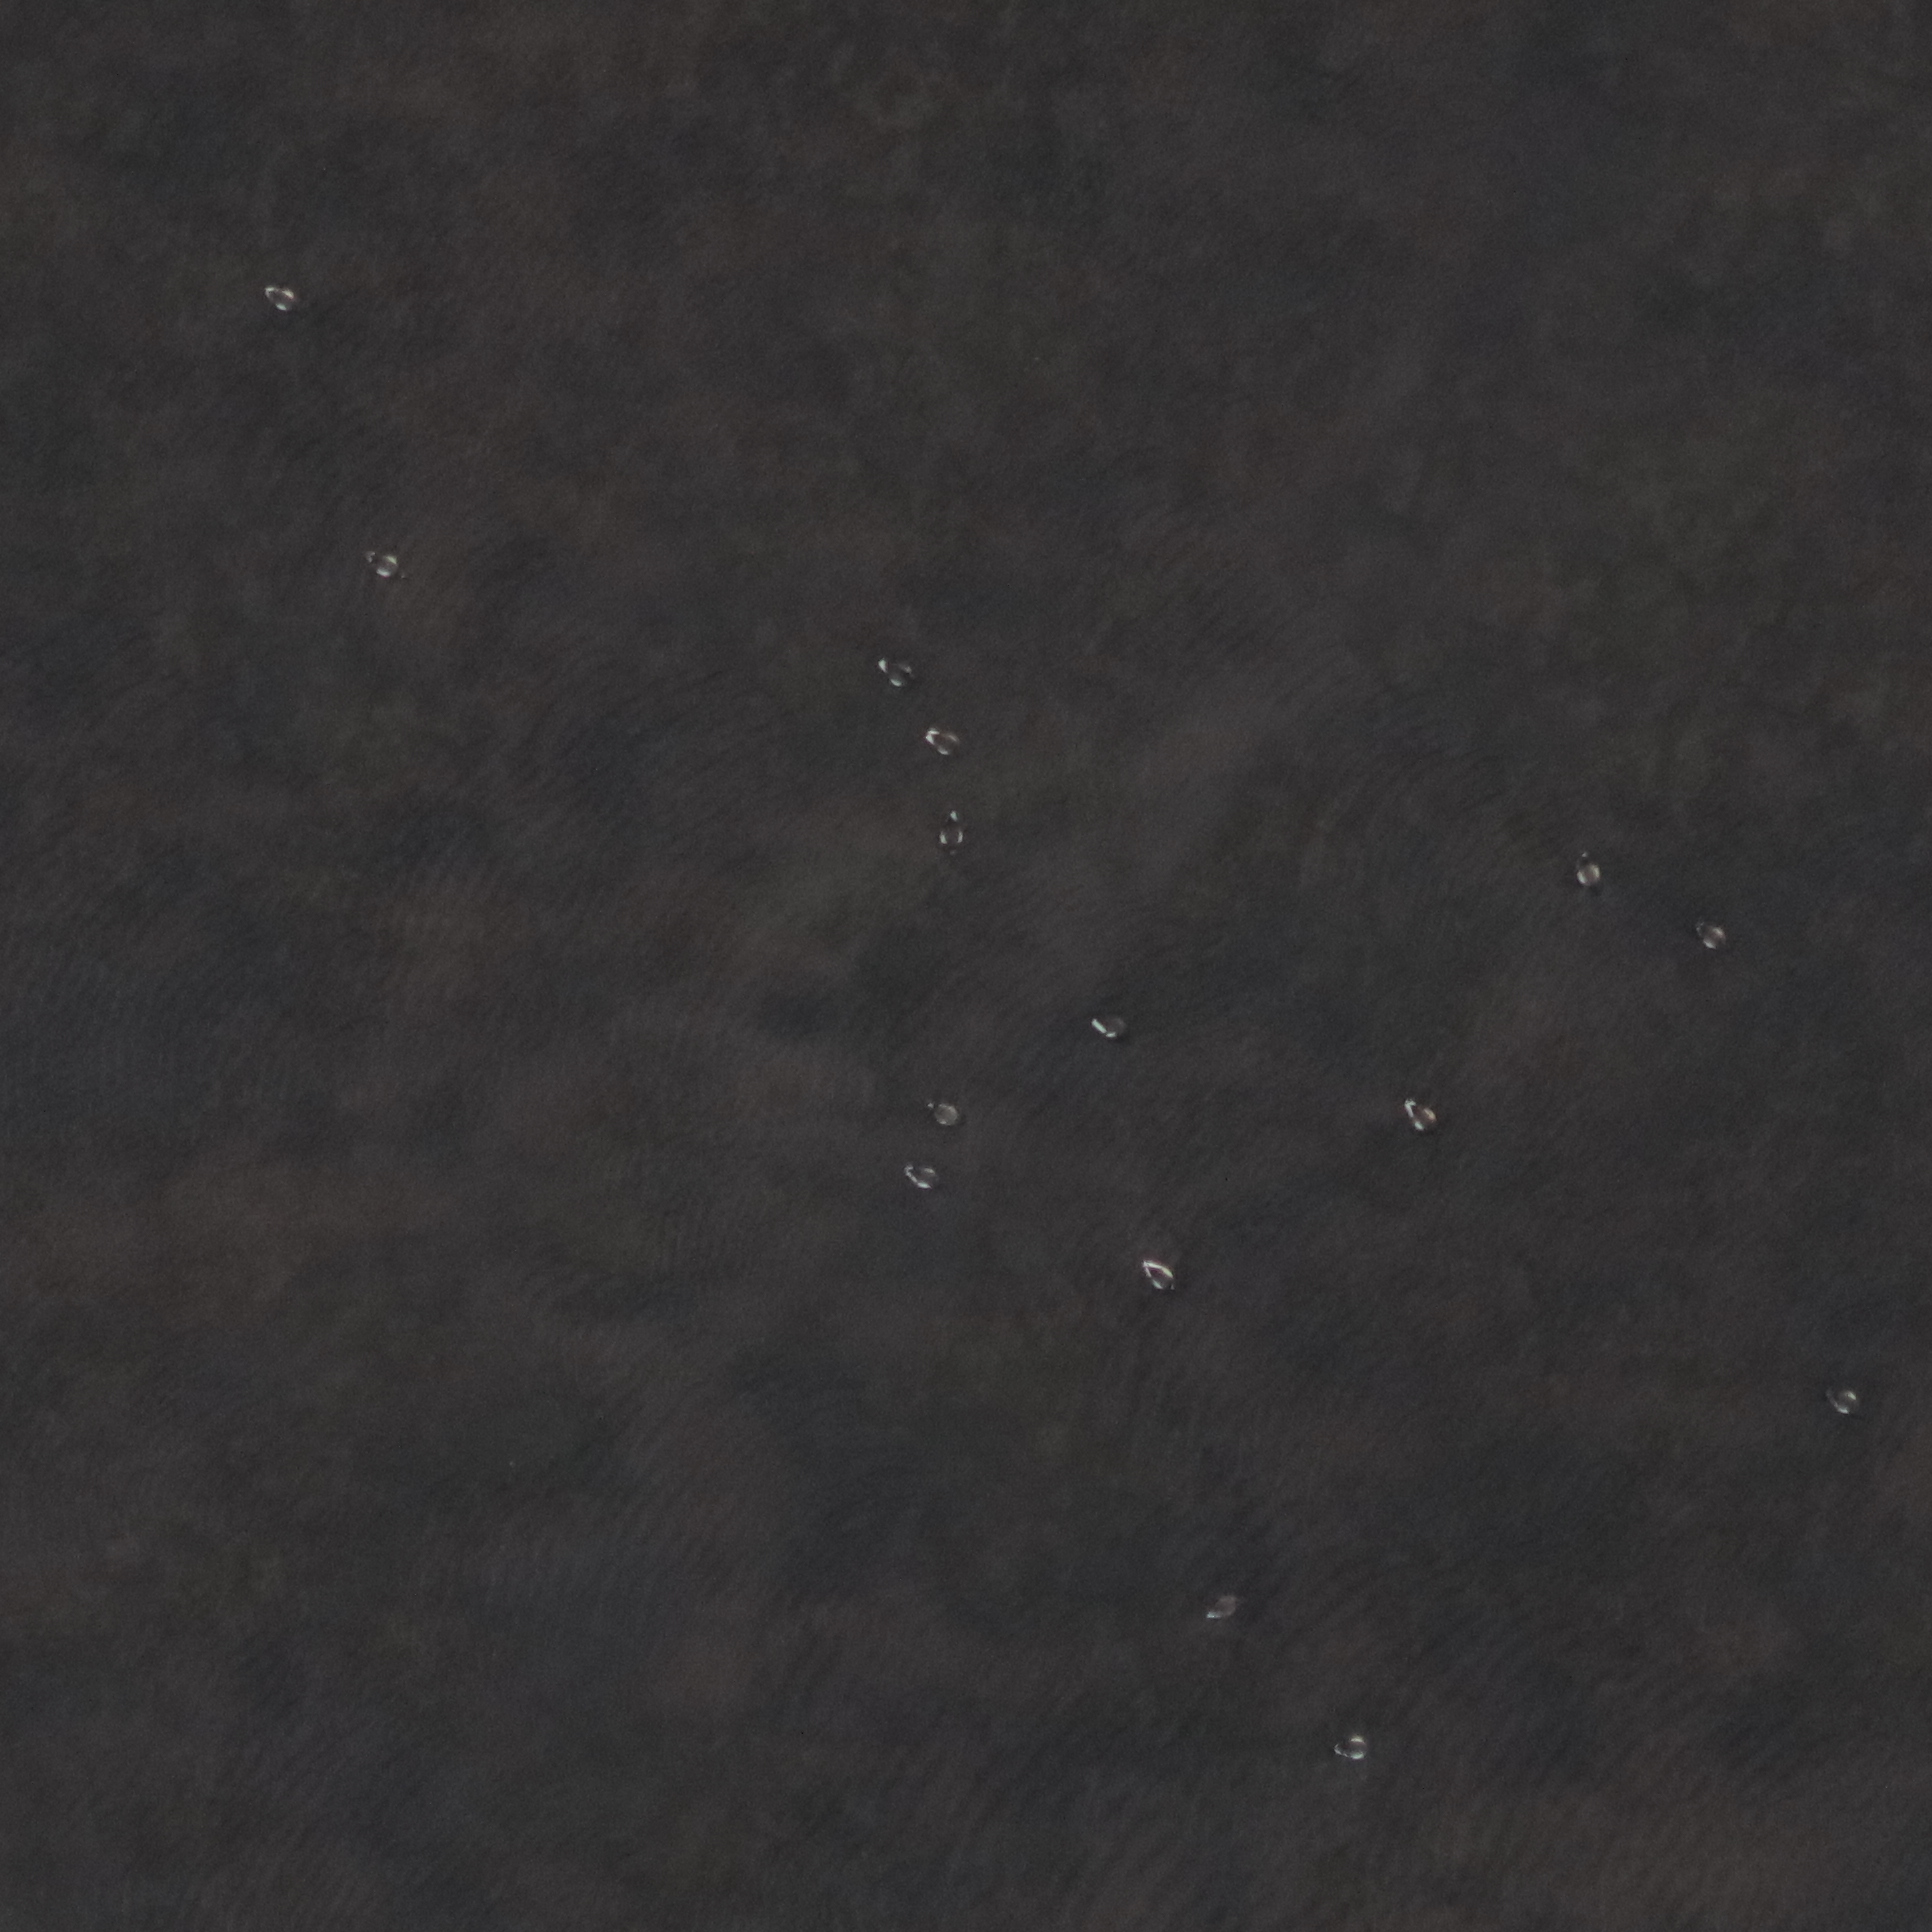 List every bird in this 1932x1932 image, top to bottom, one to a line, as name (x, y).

brant (284, 299)
brant (386, 564)
brant (896, 673)
brant (944, 741)
brant (953, 833)
brant (1589, 875)
brant (1712, 935)
brant (1112, 1028)
brant (944, 1113)
brant (1423, 1116)
brant (923, 1177)
brant (1160, 1277)
brant (1843, 1400)
brant (1225, 1609)
brant (1354, 1748)